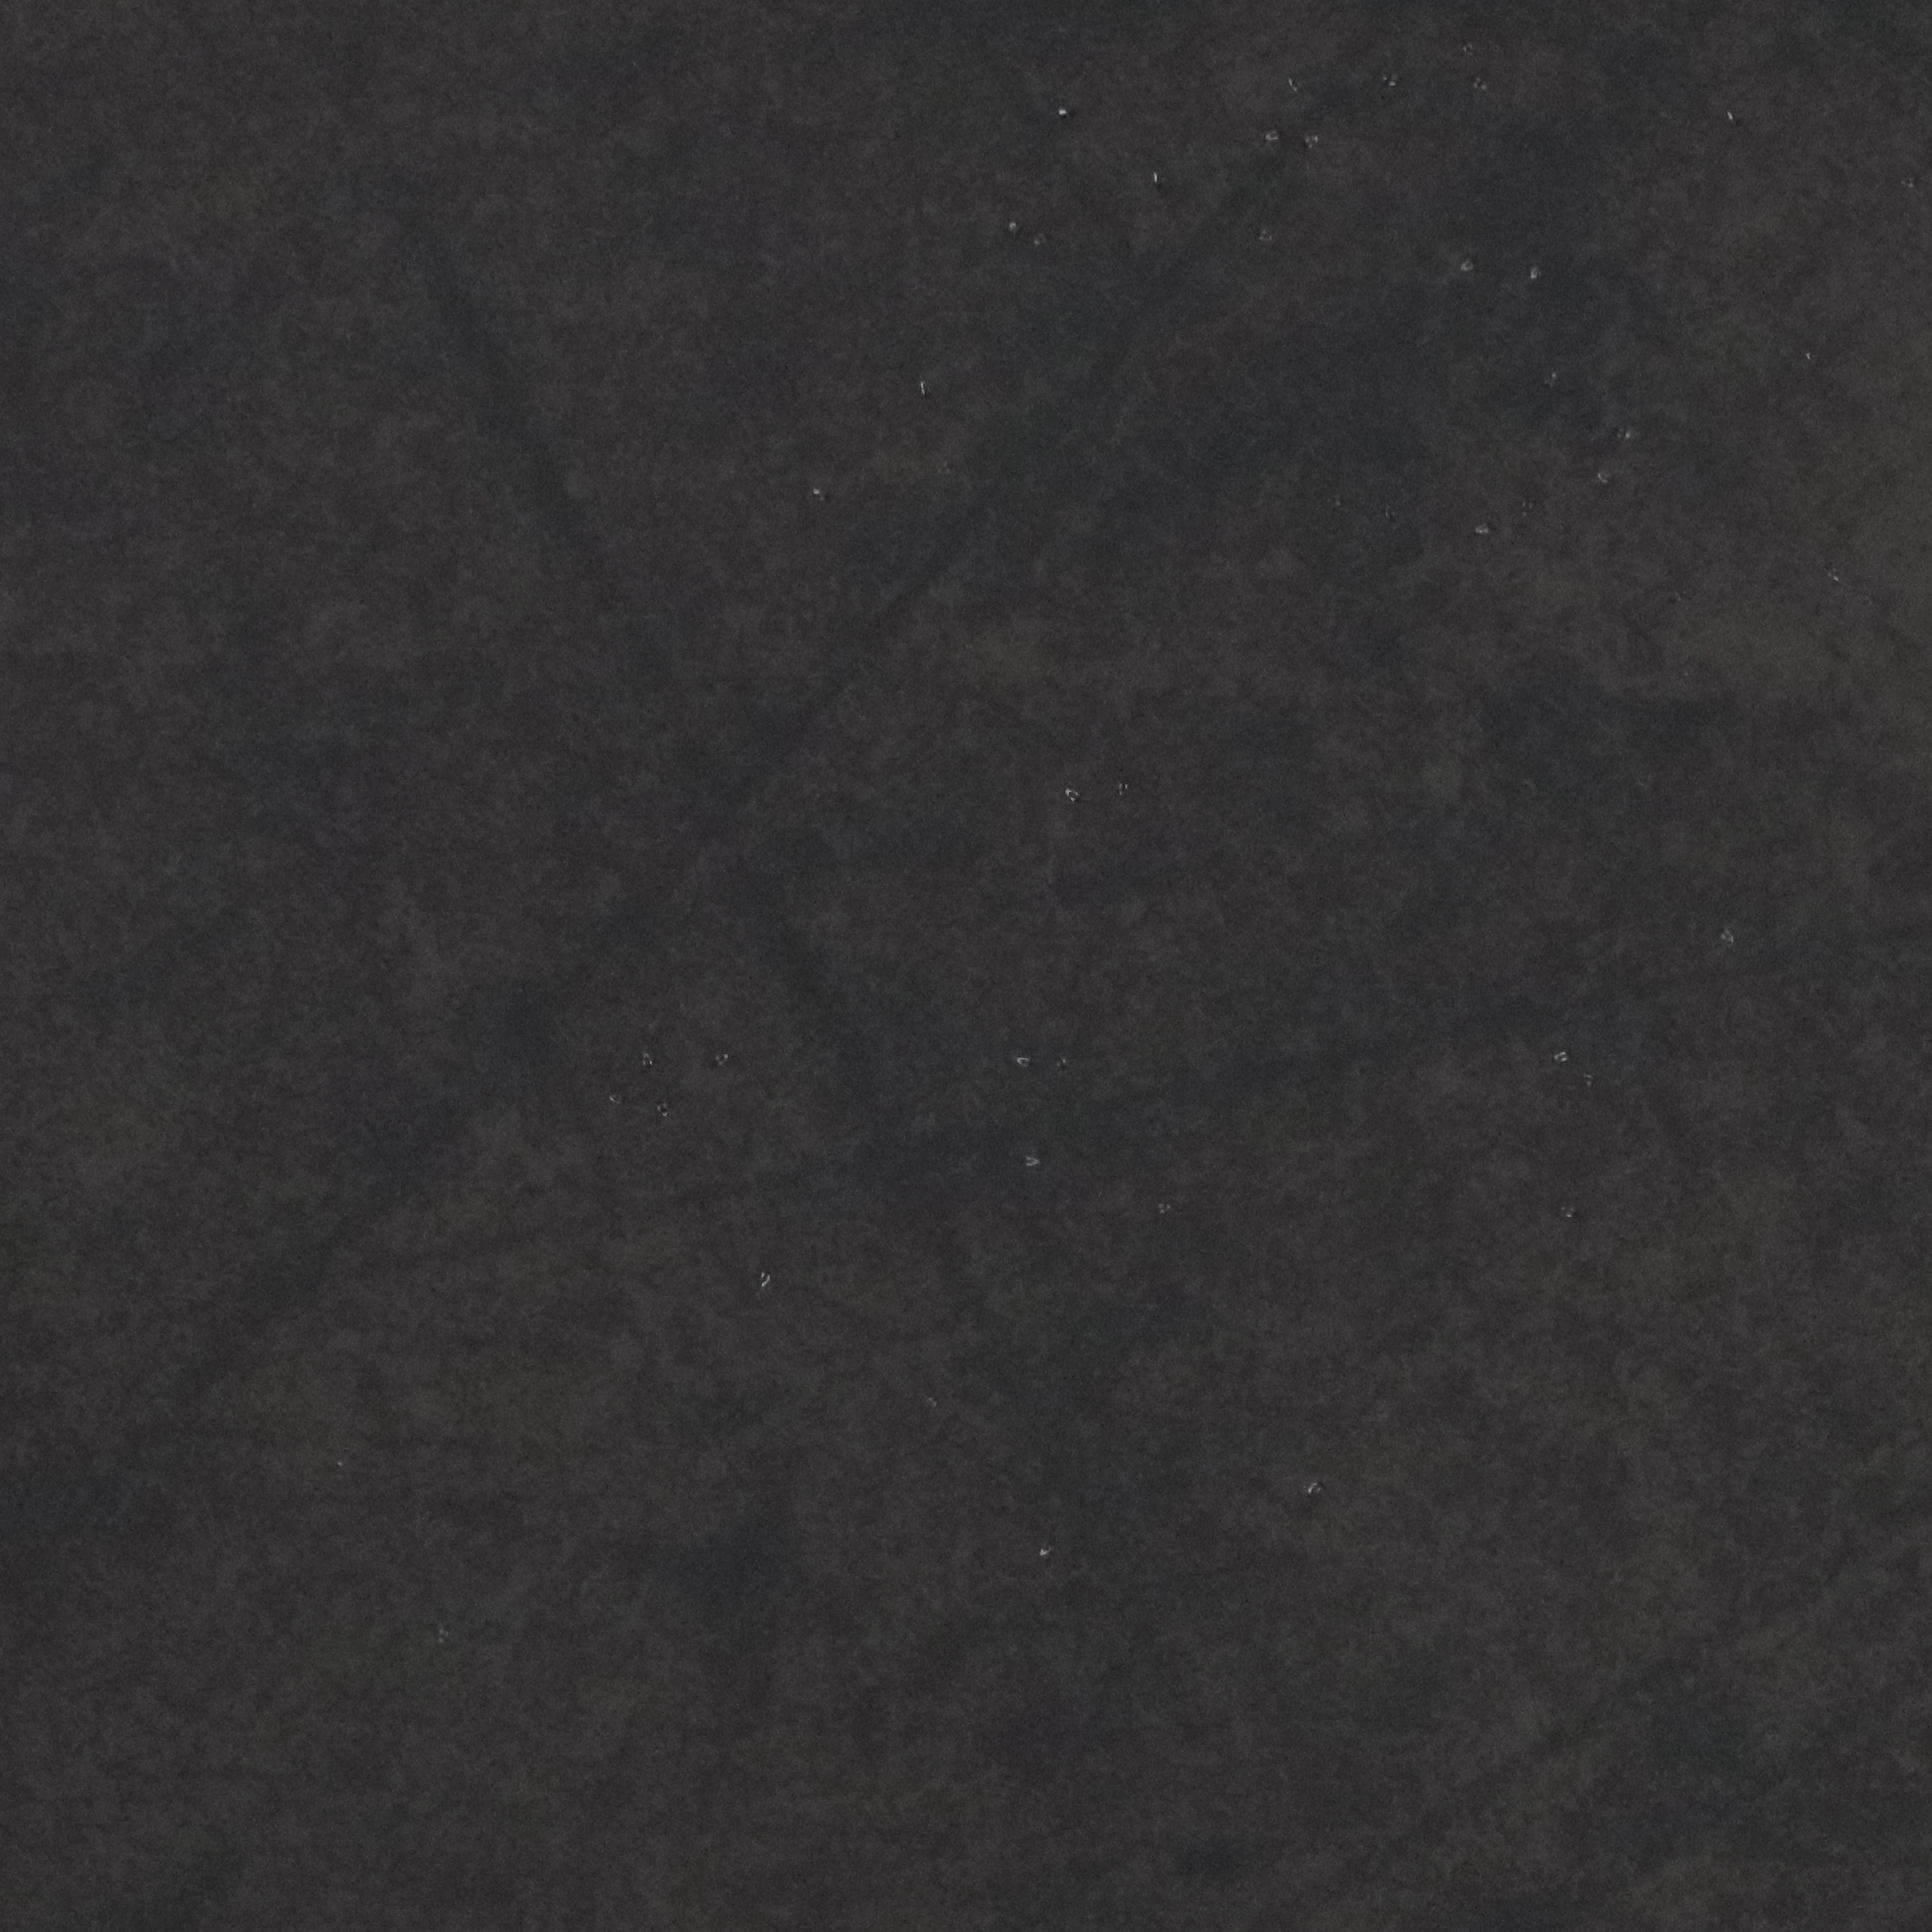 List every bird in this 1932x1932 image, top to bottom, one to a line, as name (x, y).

brant (1469, 46)
brant (1385, 77)
brant (1479, 83)
brant (1294, 86)
brant (1063, 109)
brant (1728, 113)
brant (1275, 132)
brant (1311, 142)
brant (1160, 177)
brant (1911, 179)
brant (1010, 224)
brant (1265, 236)
brant (1042, 242)
brant (1468, 265)
brant (1534, 278)
brant (1808, 359)
brant (1557, 382)
brant (922, 389)
brant (1629, 433)
brant (945, 470)
brant (1604, 474)
brant (818, 494)
brant (1339, 502)
brant (1532, 512)
brant (1387, 518)
brant (1485, 527)
brant (1833, 574)
brant (1125, 791)
brant (1070, 798)
brant (1733, 935)
brant (725, 1051)
brant (1554, 1055)
brant (642, 1063)
brant (1033, 1069)
brant (1068, 1071)
brant (1592, 1079)
brant (611, 1095)
brant (661, 1113)
brant (1038, 1159)
brant (1168, 1207)
brant (1569, 1212)
brant (758, 1275)
brant (932, 1404)
brant (1323, 1494)
brant (1050, 1544)
brant (445, 1632)